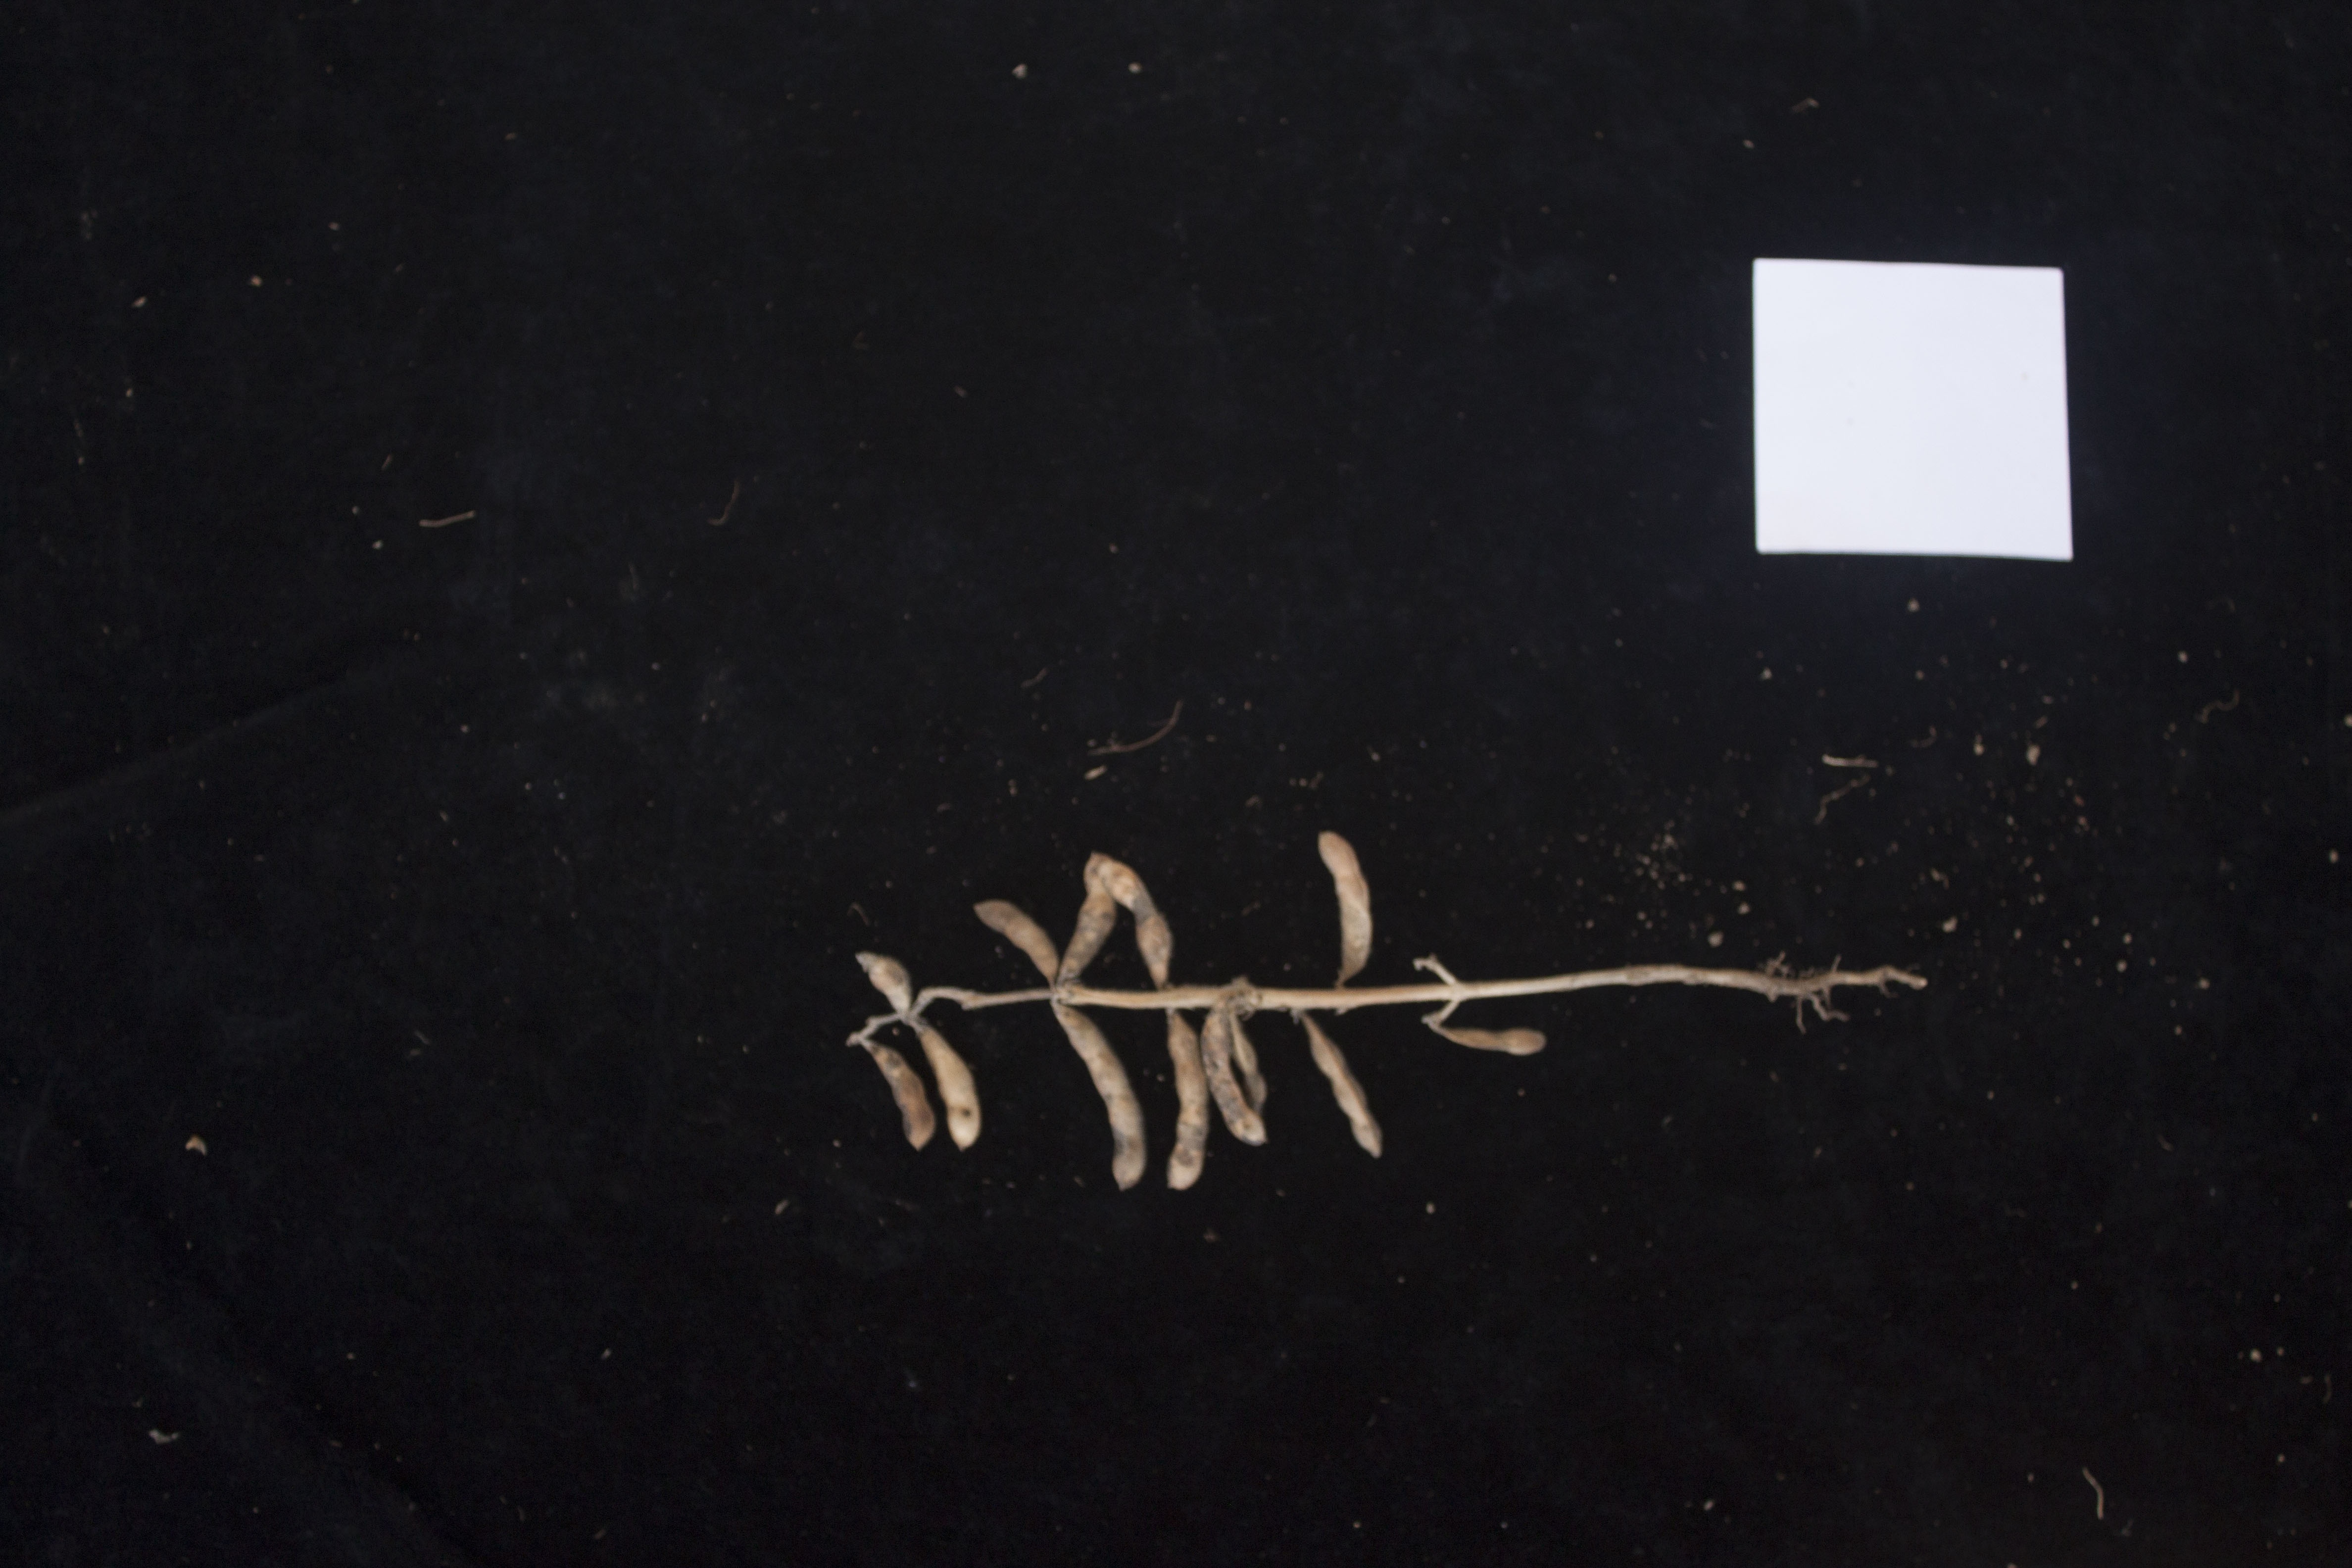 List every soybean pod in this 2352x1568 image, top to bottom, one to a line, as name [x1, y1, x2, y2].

soybean pod [1318, 831, 1372, 982]
soybean pod [1058, 854, 1116, 984]
soybean pod [1100, 863, 1172, 988]
soybean pod [975, 902, 1059, 985]
soybean pod [856, 954, 911, 1018]
soybean pod [1200, 1000, 1266, 1145]
soybean pod [1051, 1002, 1146, 1187]
soybean pod [1166, 1010, 1209, 1189]
soybean pod [1229, 1010, 1265, 1115]
soybean pod [1300, 1015, 1381, 1156]
soybean pod [914, 1023, 981, 1150]
soybean pod [1430, 1026, 1546, 1056]
soybean pod [861, 1038, 935, 1150]